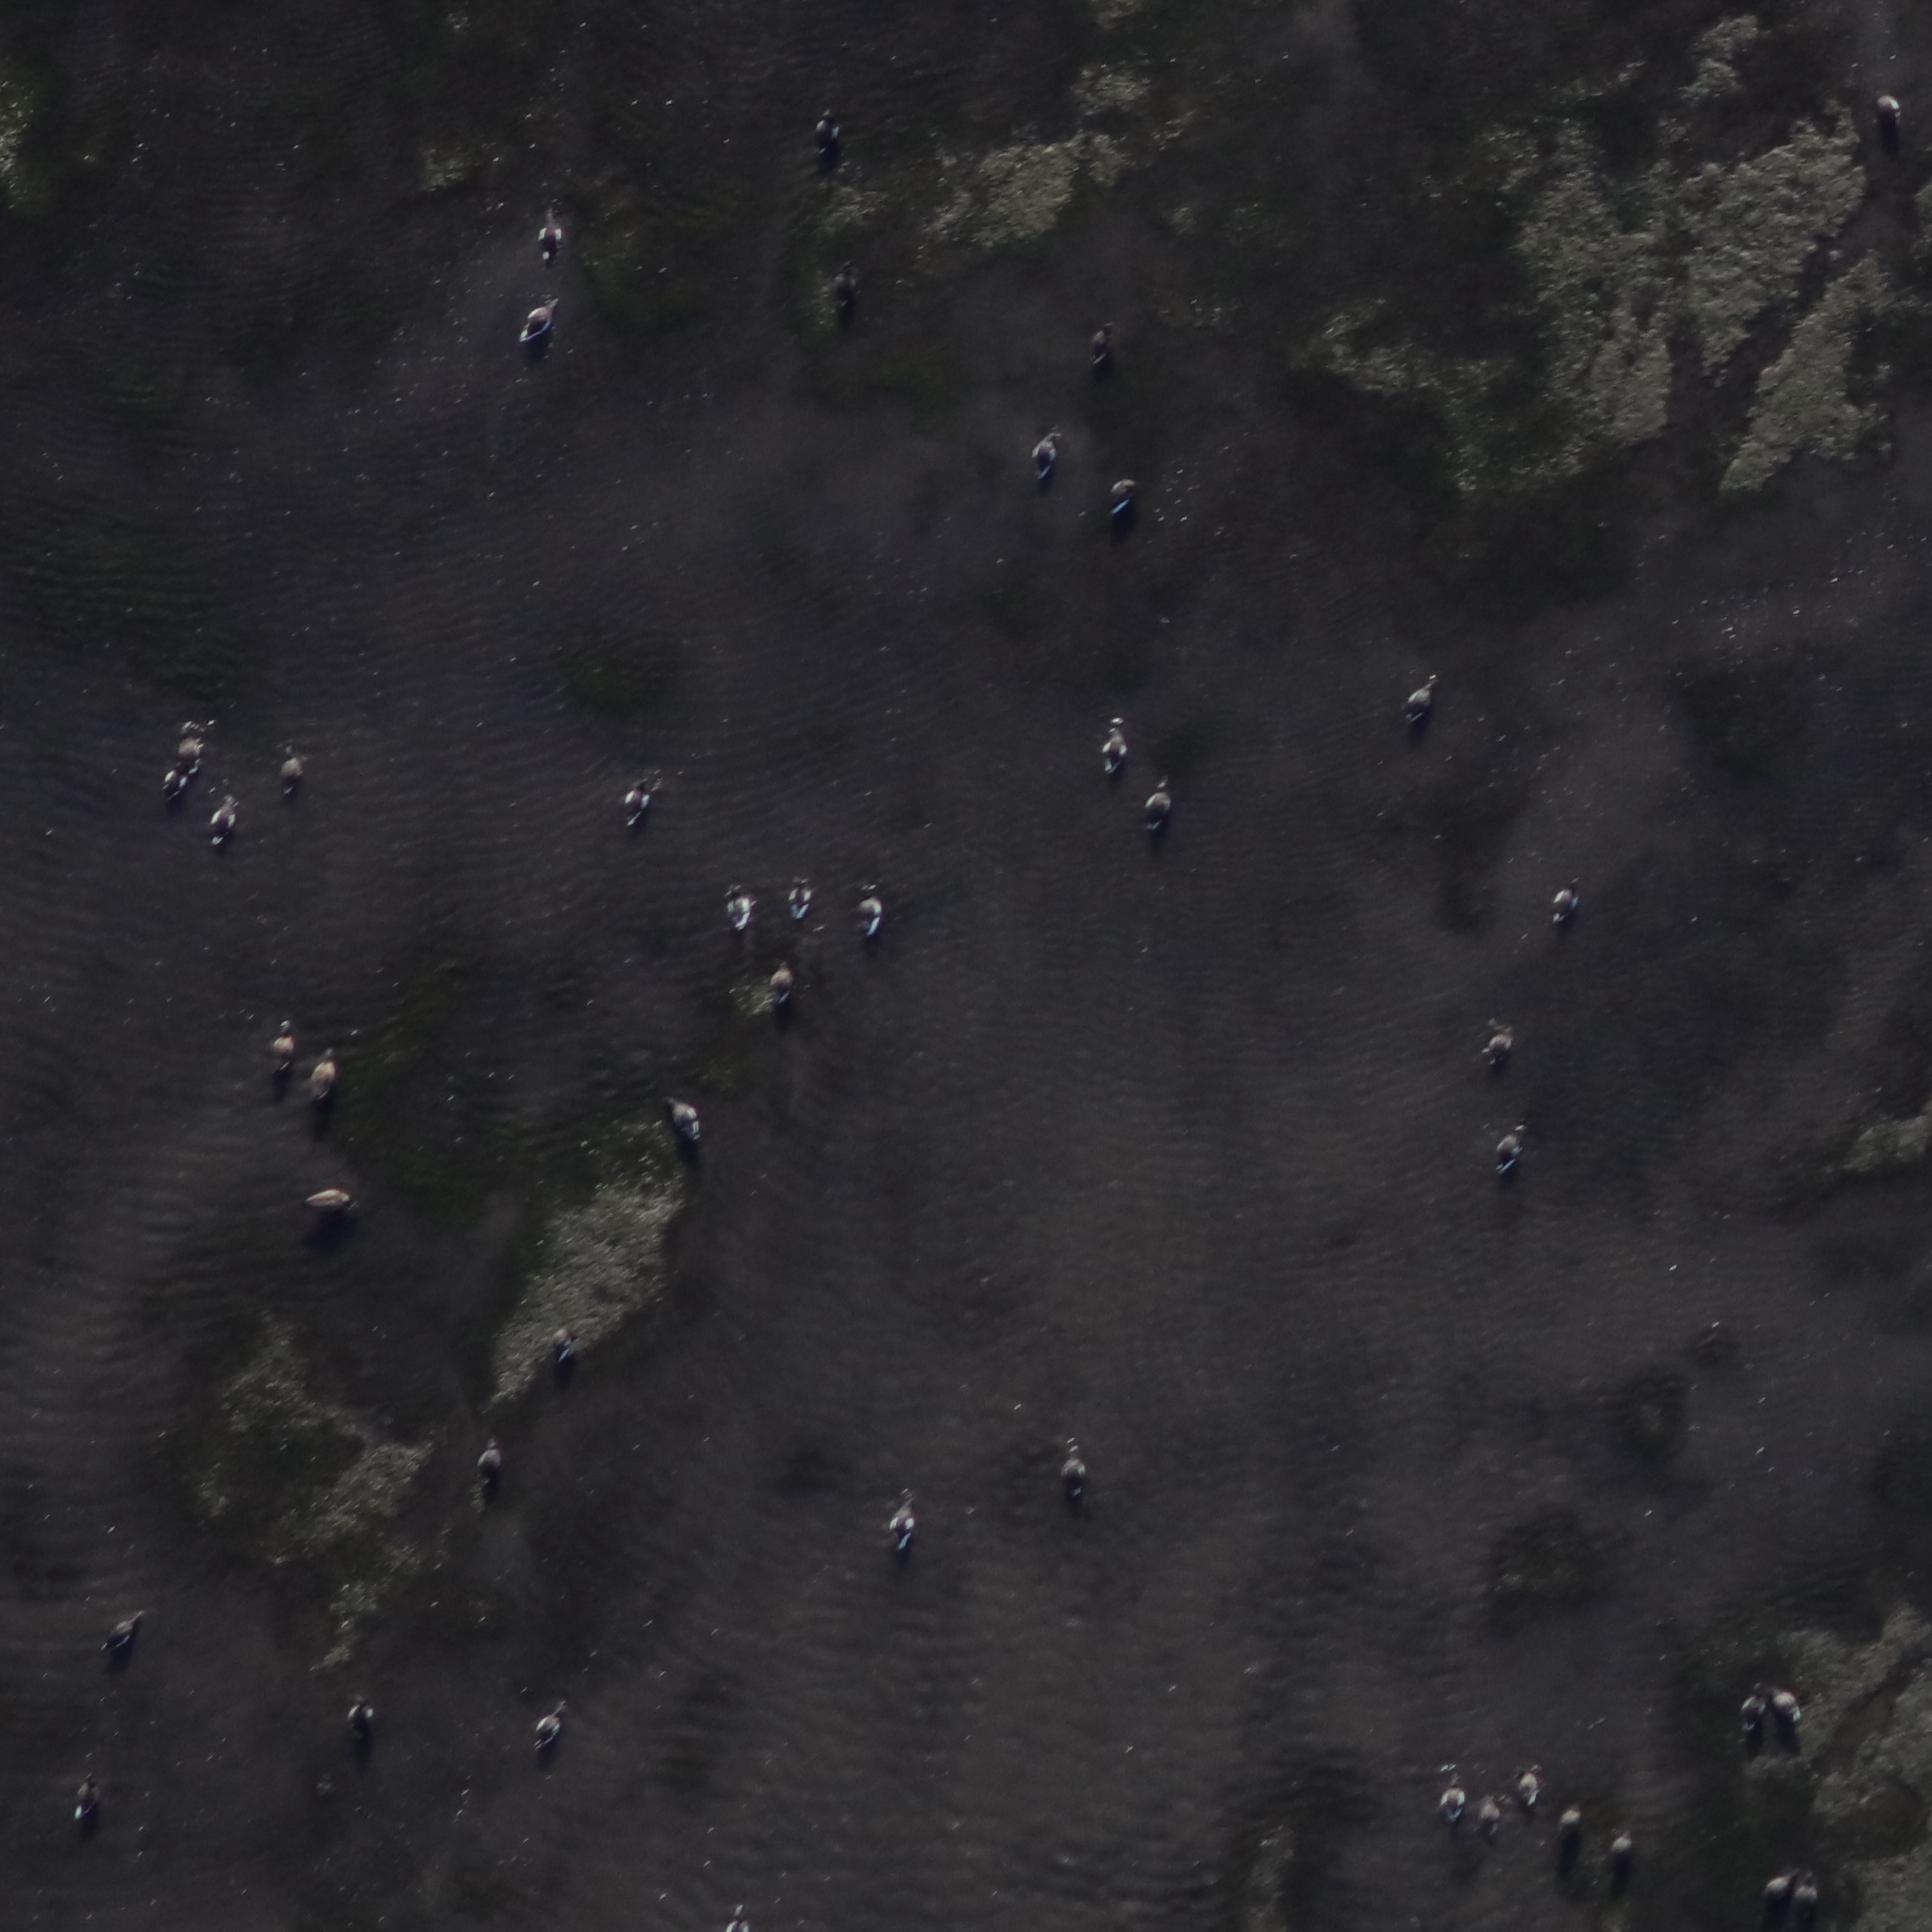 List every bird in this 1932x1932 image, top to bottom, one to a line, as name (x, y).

brant (1885, 108)
brant (826, 130)
brant (551, 235)
brant (840, 290)
brant (540, 318)
brant (1100, 349)
brant (1041, 461)
brant (1119, 493)
brant (1421, 698)
brant (1116, 748)
brant (190, 757)
brant (288, 774)
brant (174, 786)
brant (639, 800)
brant (1159, 805)
brant (224, 821)
brant (800, 897)
brant (1565, 902)
brant (741, 906)
brant (868, 918)
brant (781, 984)
brant (1495, 1045)
Canada goose (283, 1048)
Canada goose (323, 1076)
brant (687, 1121)
brant (1510, 1146)
Canada goose (326, 1200)
brant (558, 1347)
brant (488, 1464)
brant (1076, 1471)
brant (903, 1523)
brant (123, 1630)
brant (1789, 1700)
brant (1752, 1709)
brant (359, 1714)
brant (549, 1728)
brant (1534, 1783)
brant (91, 1793)
brant (1443, 1798)
brant (1494, 1824)
brant (1571, 1825)
brant (1622, 1843)
brant (1771, 1886)
brant (1812, 1898)